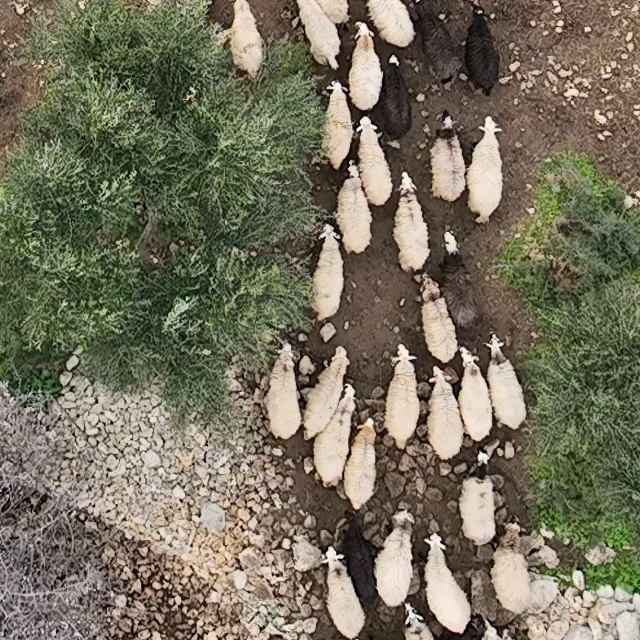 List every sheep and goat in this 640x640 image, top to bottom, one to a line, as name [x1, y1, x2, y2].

sheep [225, 0, 265, 77]
sheep [285, 0, 341, 71]
sheep [296, 0, 351, 25]
sheep [356, 0, 415, 48]
sheep [408, 0, 455, 81]
sheep [464, 5, 498, 95]
sheep [347, 22, 380, 110]
sheep [379, 56, 412, 139]
sheep [321, 81, 354, 171]
sheep [427, 109, 466, 203]
sheep [465, 115, 505, 223]
sheep [355, 116, 392, 207]
sheep [334, 159, 372, 254]
sheep [392, 171, 429, 273]
sheep [311, 225, 344, 319]
sheep [441, 231, 479, 331]
sheep [419, 273, 458, 362]
sheep [485, 334, 526, 429]
sheep [267, 340, 302, 440]
sheep [384, 345, 420, 450]
sheep [304, 346, 349, 441]
sheep [458, 347, 492, 443]
sheep [427, 366, 462, 460]
sheep [311, 383, 356, 486]
sheep [343, 418, 376, 512]
sheep [460, 447, 496, 546]
sheep [338, 508, 378, 600]
sheep [373, 508, 414, 606]
sheep [491, 514, 531, 614]
sheep [422, 531, 471, 633]
sheep [322, 546, 366, 635]
sheep [468, 569, 499, 622]
sheep [400, 603, 433, 638]